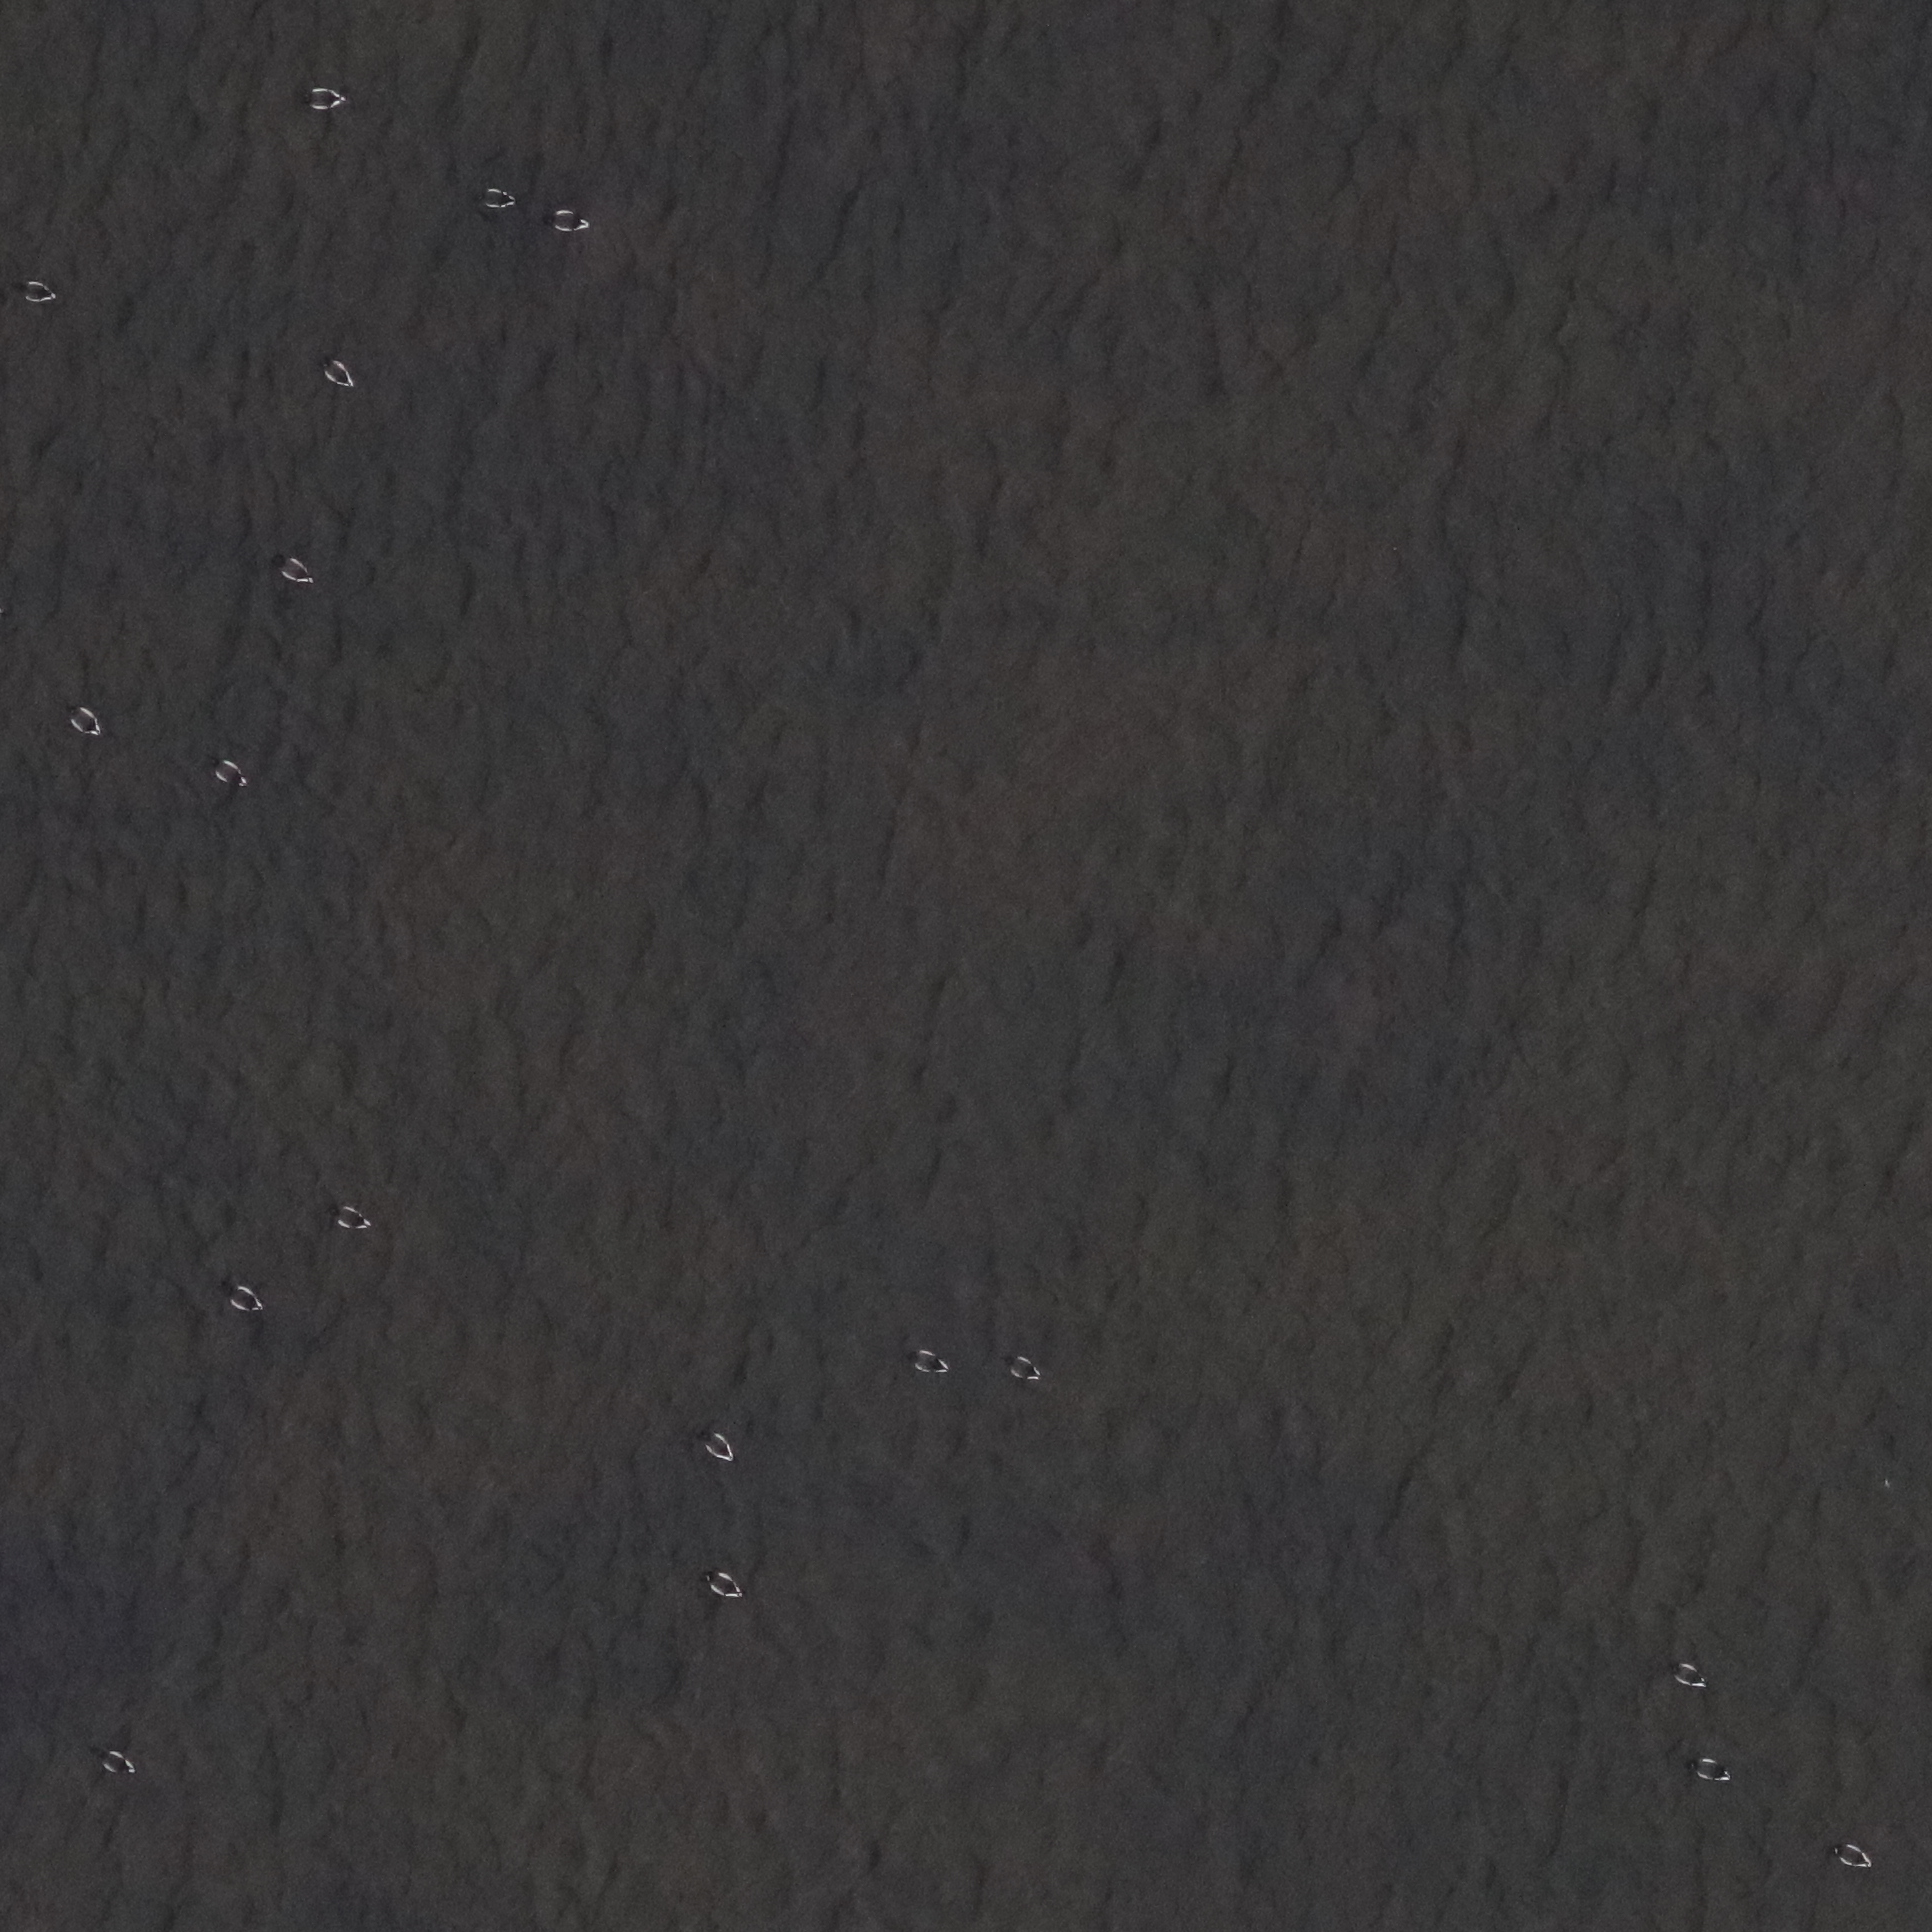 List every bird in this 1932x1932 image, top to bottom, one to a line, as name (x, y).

brant (323, 99)
brant (496, 199)
brant (566, 221)
brant (37, 293)
brant (337, 374)
brant (294, 570)
brant (86, 721)
brant (229, 774)
brant (349, 1218)
brant (243, 1298)
brant (926, 1362)
brant (1022, 1367)
brant (717, 1446)
brant (723, 1586)
brant (1686, 1674)
brant (117, 1763)
brant (1709, 1769)
brant (1851, 1856)